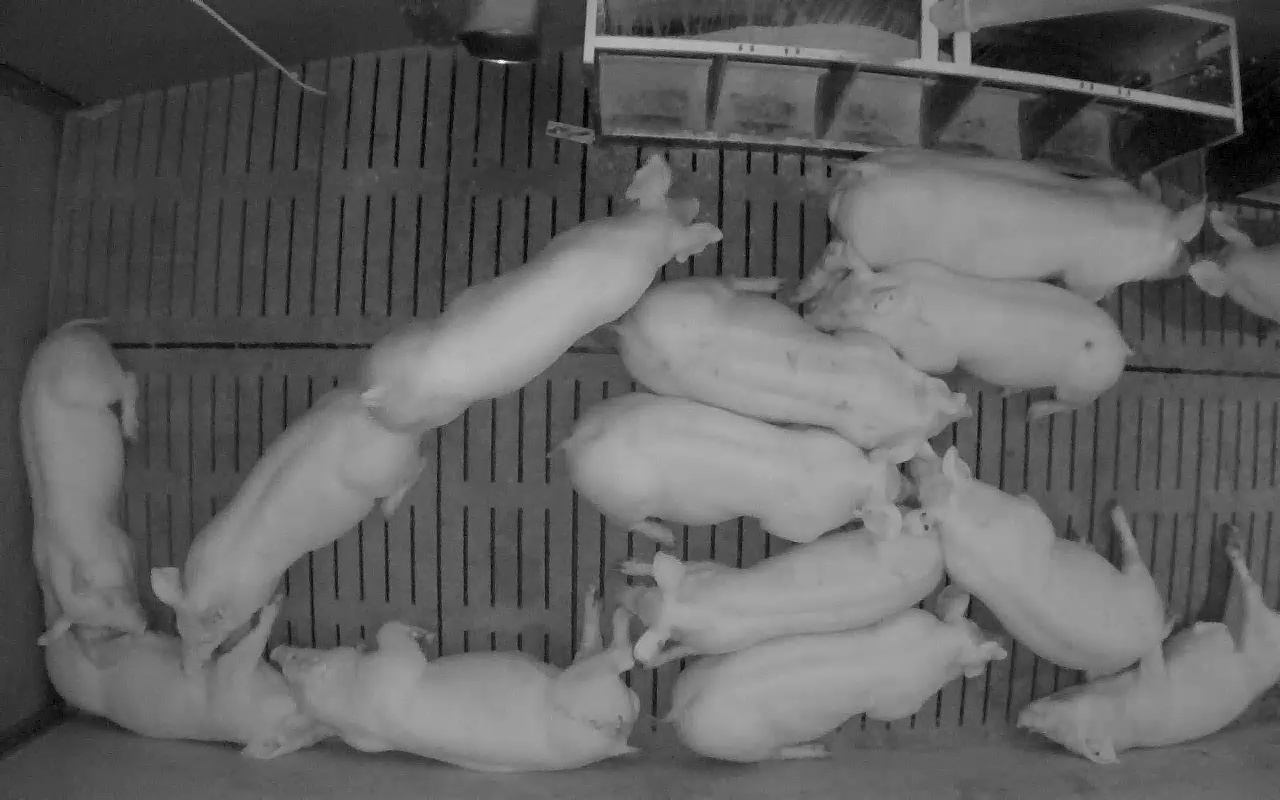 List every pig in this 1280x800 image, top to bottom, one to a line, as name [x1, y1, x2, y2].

pig [790, 148, 1206, 313]
pig [353, 153, 727, 434]
pig [1186, 208, 1278, 323]
pig [804, 243, 1136, 427]
pig [606, 272, 975, 460]
pig [18, 316, 151, 644]
pig [151, 385, 426, 677]
pig [551, 390, 916, 549]
pig [903, 446, 1177, 673]
pig [619, 506, 946, 669]
pig [1015, 527, 1279, 767]
pig [39, 573, 339, 761]
pig [650, 584, 1010, 763]
pig [269, 586, 643, 773]